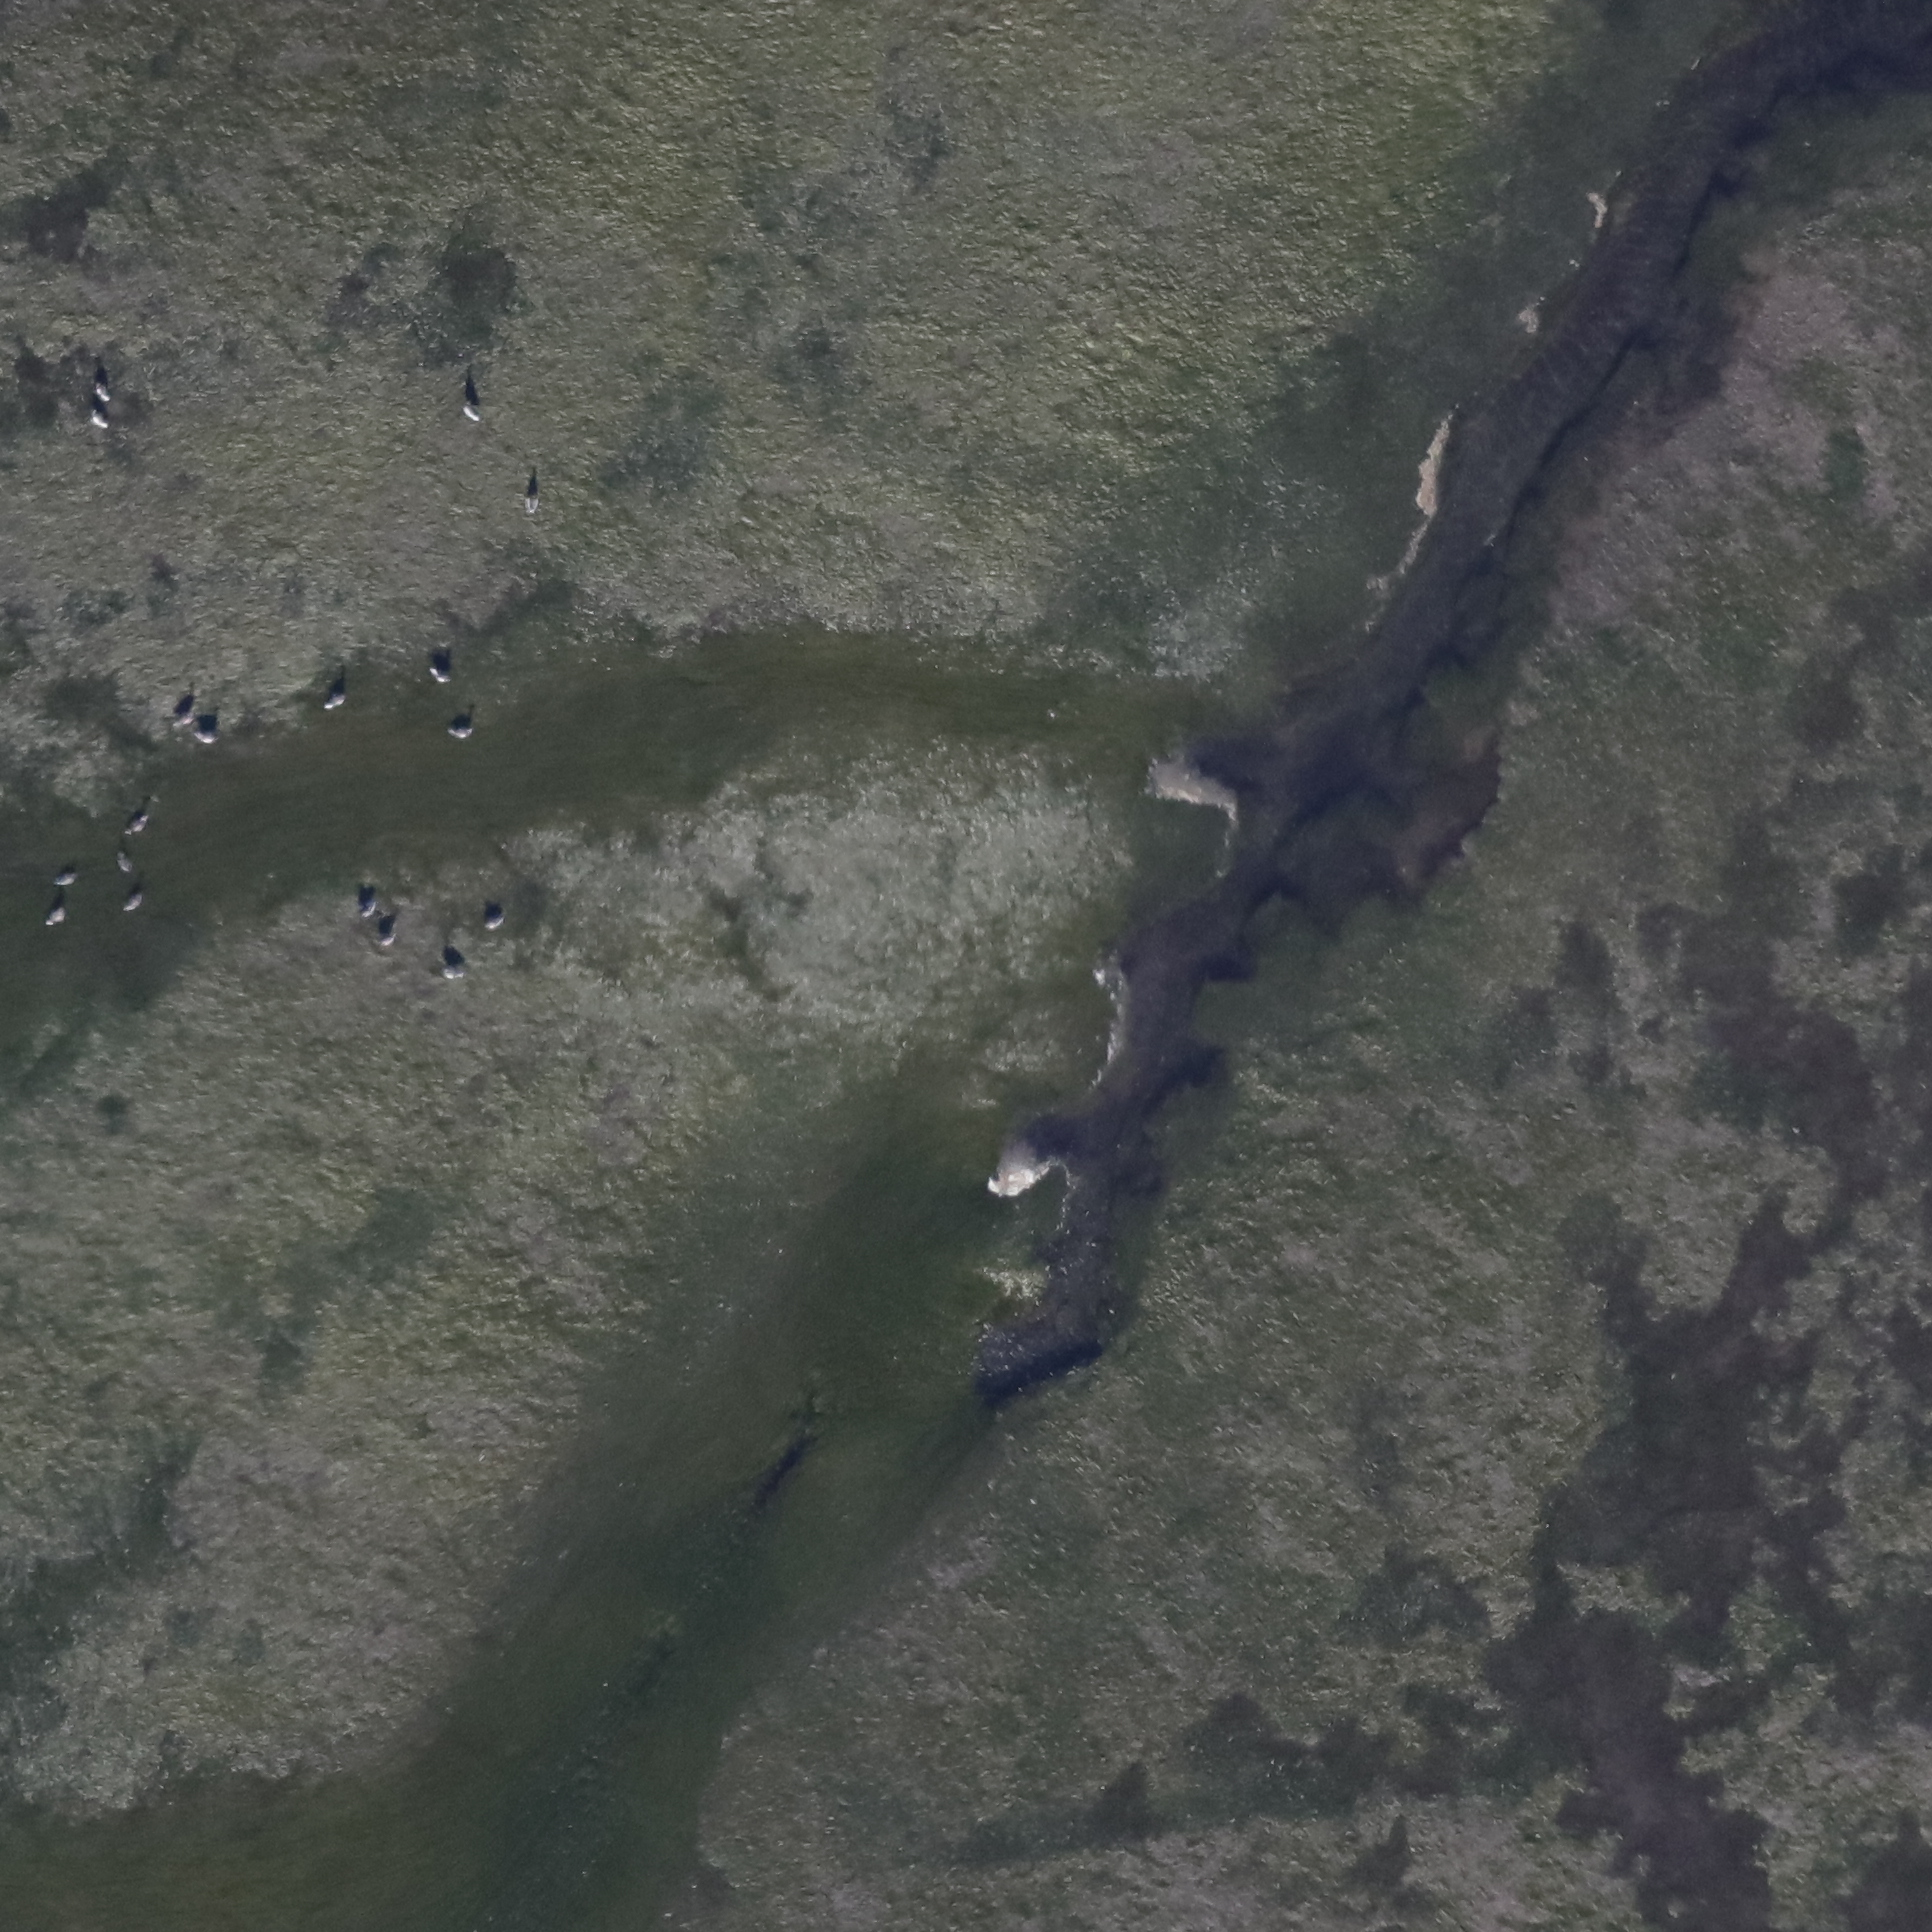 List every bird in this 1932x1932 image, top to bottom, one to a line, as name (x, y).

brant (99, 387)
brant (472, 411)
brant (88, 422)
brant (533, 500)
brant (441, 676)
brant (341, 695)
brant (180, 707)
brant (207, 733)
brant (459, 734)
brant (139, 823)
brant (124, 865)
brant (66, 881)
brant (136, 902)
brant (369, 907)
brant (57, 916)
brant (493, 921)
brant (391, 940)
brant (453, 973)